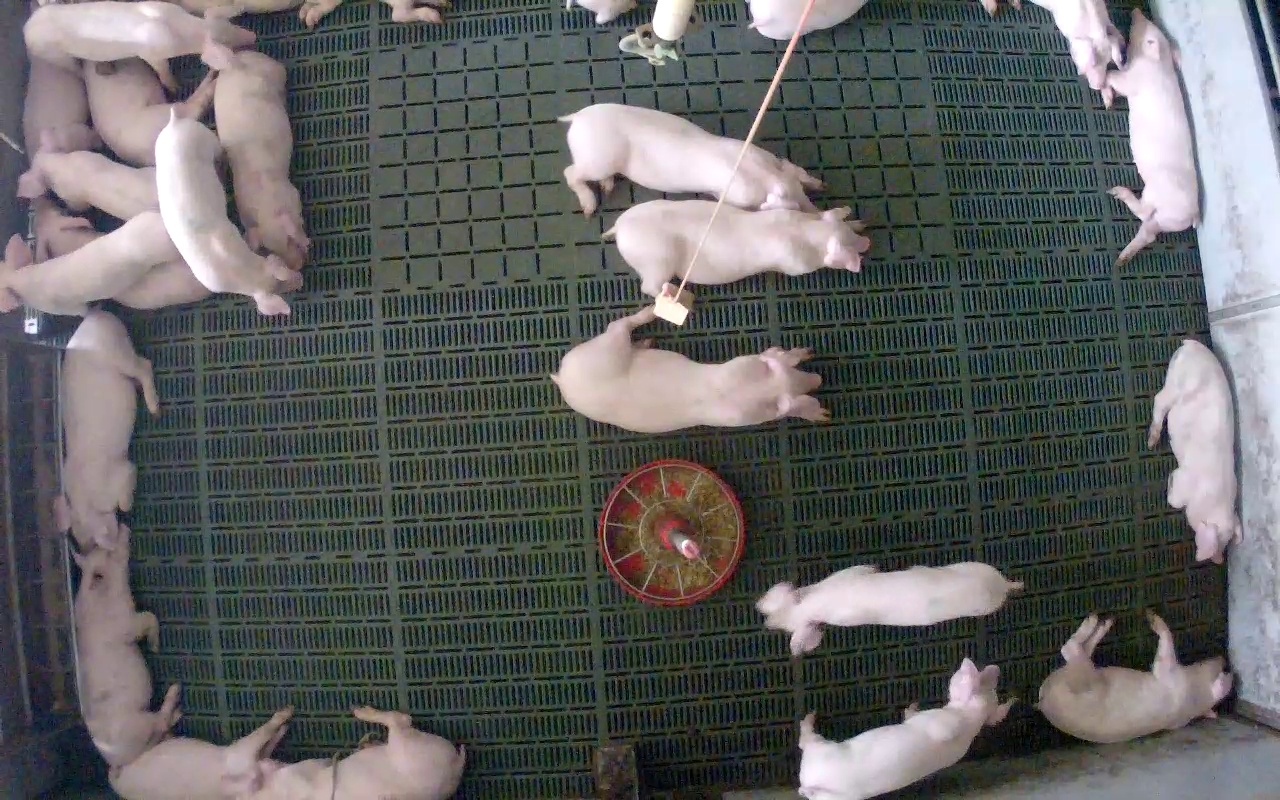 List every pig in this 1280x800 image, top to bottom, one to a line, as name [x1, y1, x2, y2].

pig [565, 0, 637, 25]
pig [983, 0, 1124, 92]
pig [21, 1, 103, 167]
pig [740, 1, 869, 39]
pig [24, 2, 258, 95]
pig [1103, 9, 1201, 268]
pig [214, 49, 310, 272]
pig [82, 56, 218, 168]
pig [554, 103, 825, 219]
pig [156, 108, 304, 319]
pig [14, 126, 160, 222]
pig [30, 195, 212, 309]
pig [598, 199, 872, 297]
pig [0, 210, 182, 317]
pig [52, 302, 164, 555]
pig [549, 306, 836, 435]
pig [1145, 339, 1244, 565]
pig [68, 525, 189, 768]
pig [754, 561, 1026, 656]
pig [1030, 611, 1234, 746]
pig [797, 660, 1018, 797]
pig [220, 703, 466, 799]
pig [106, 705, 295, 799]